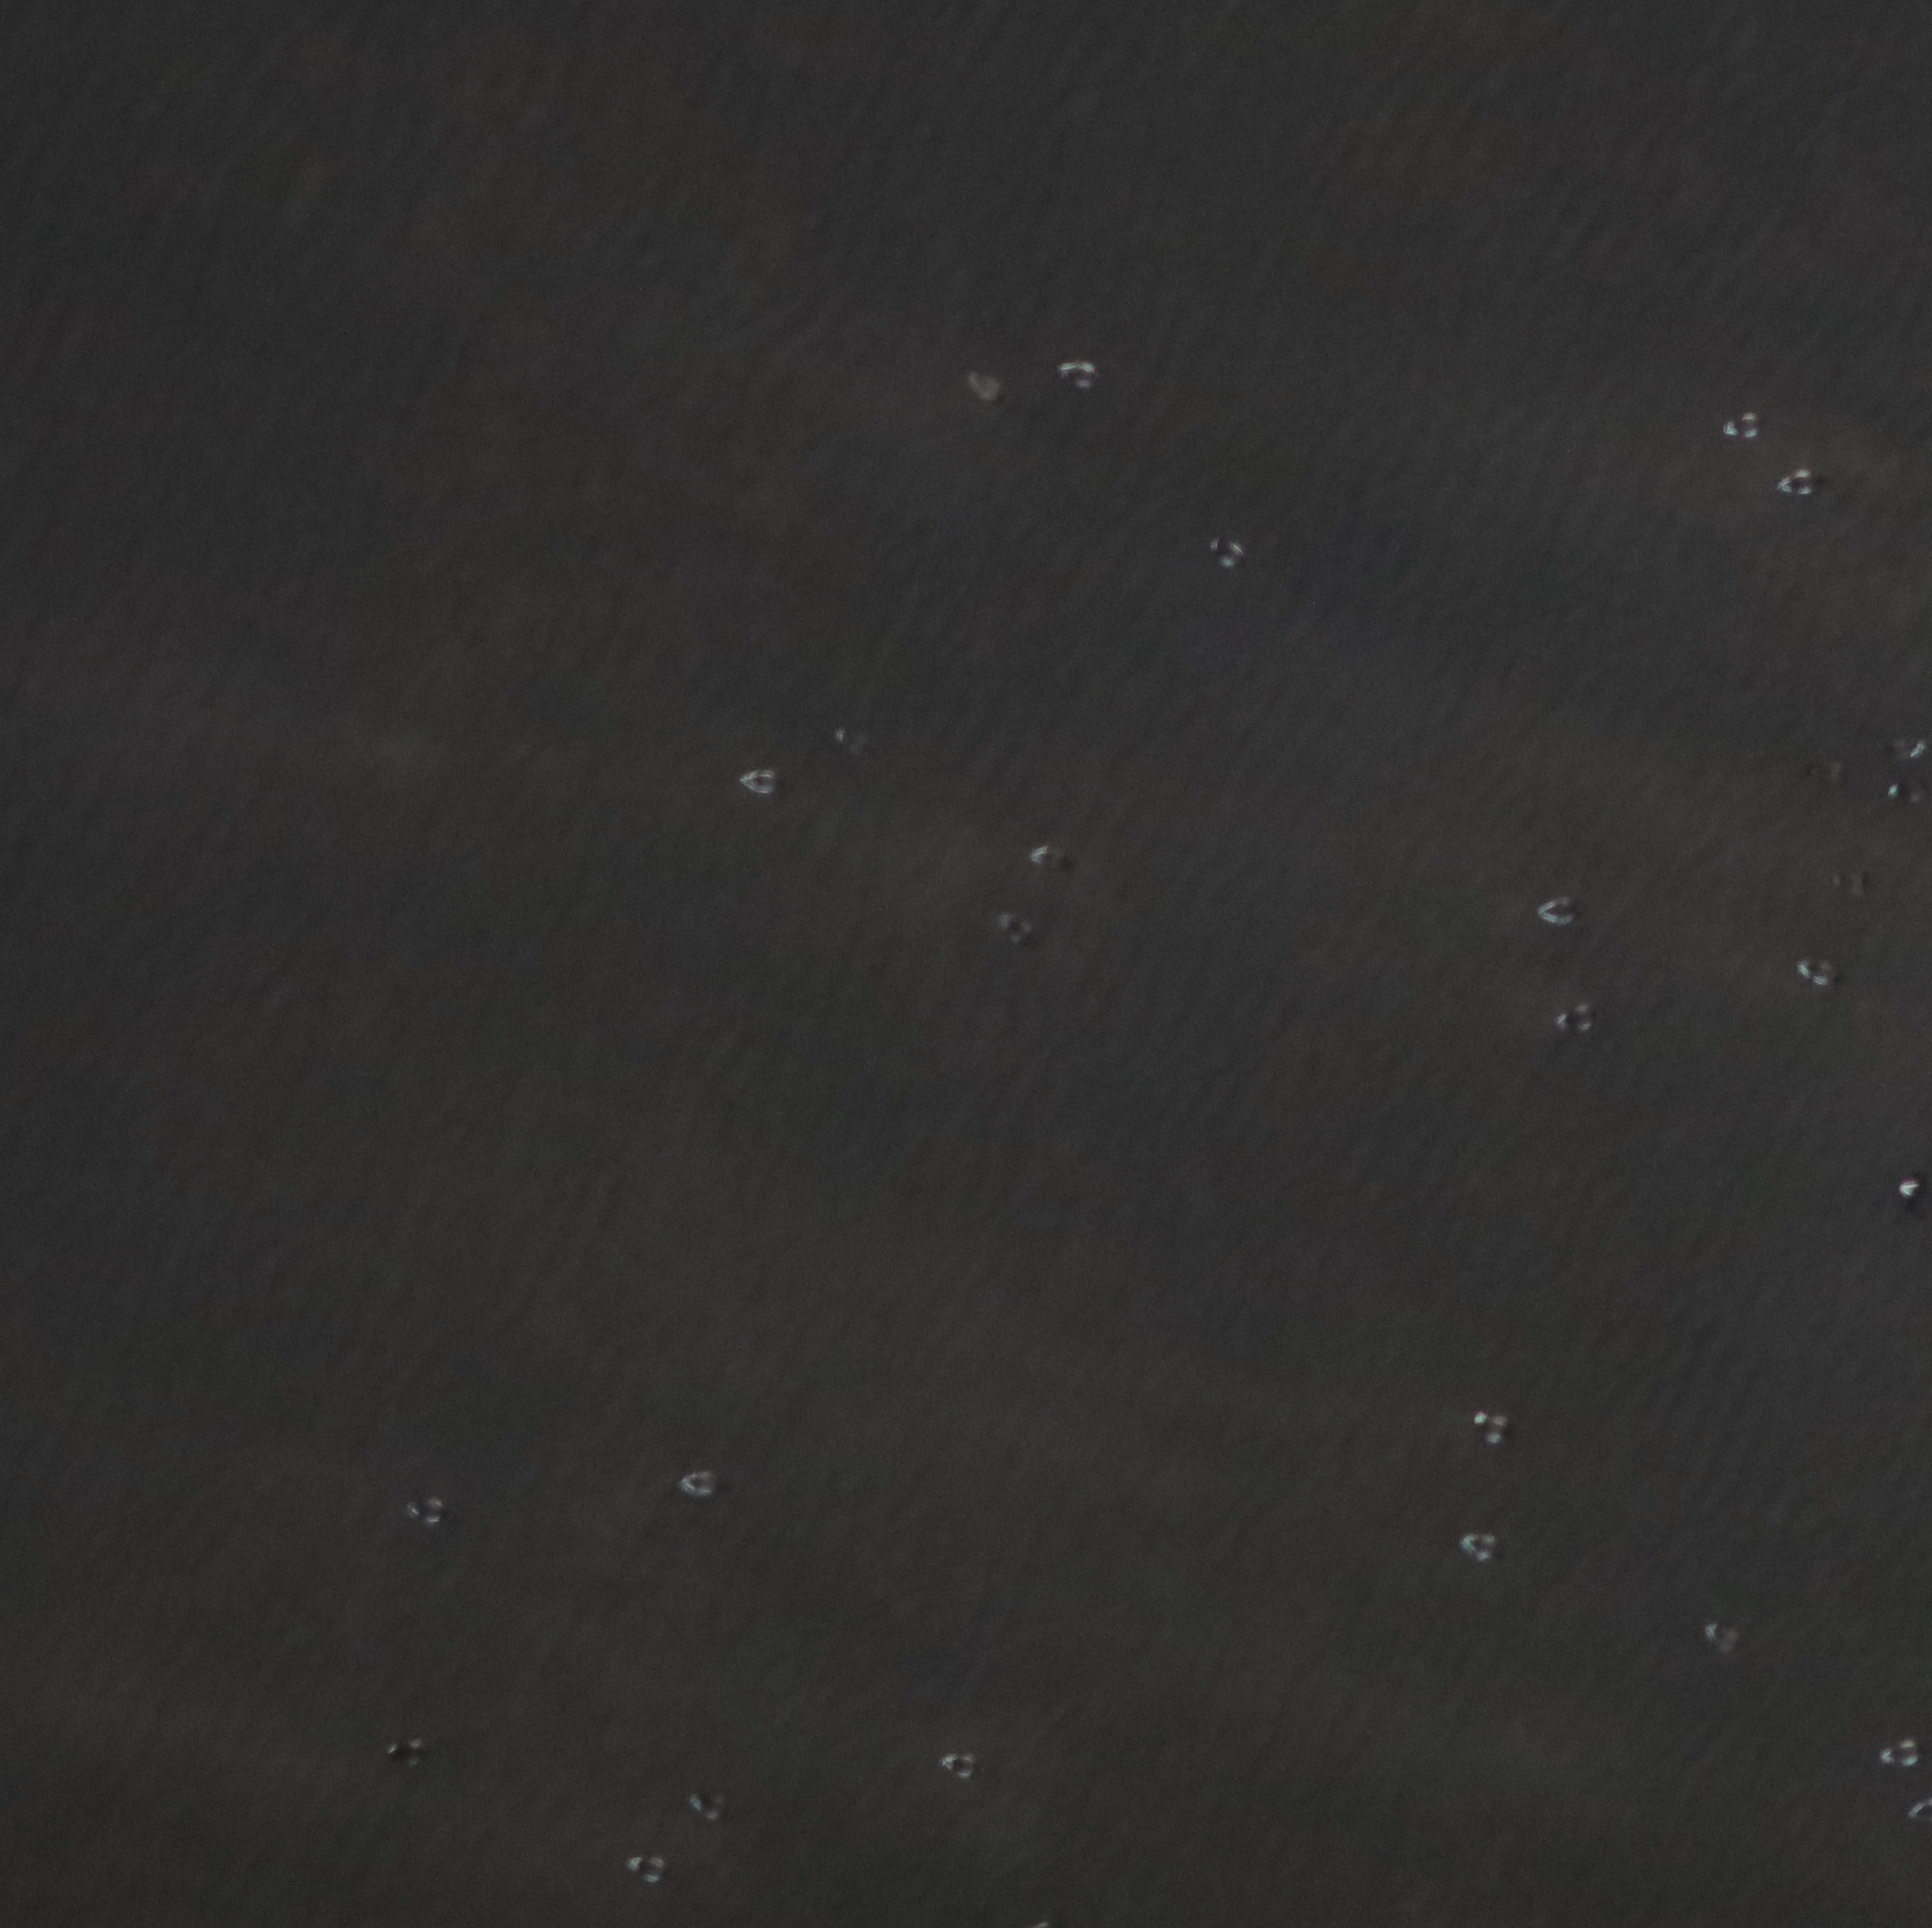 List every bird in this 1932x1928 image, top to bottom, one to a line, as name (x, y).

brant (1081, 372)
brant (982, 389)
brant (1742, 420)
brant (1800, 483)
brant (1228, 553)
brant (1906, 740)
brant (854, 742)
brant (765, 776)
brant (1900, 788)
brant (1052, 854)
brant (1560, 910)
brant (1019, 933)
brant (1819, 973)
brant (1577, 1018)
brant (1912, 1194)
brant (1493, 1427)
brant (703, 1482)
brant (429, 1511)
brant (1481, 1549)
brant (1721, 1638)
brant (404, 1752)
brant (1906, 1752)
brant (964, 1766)
brant (711, 1811)
brant (648, 1864)